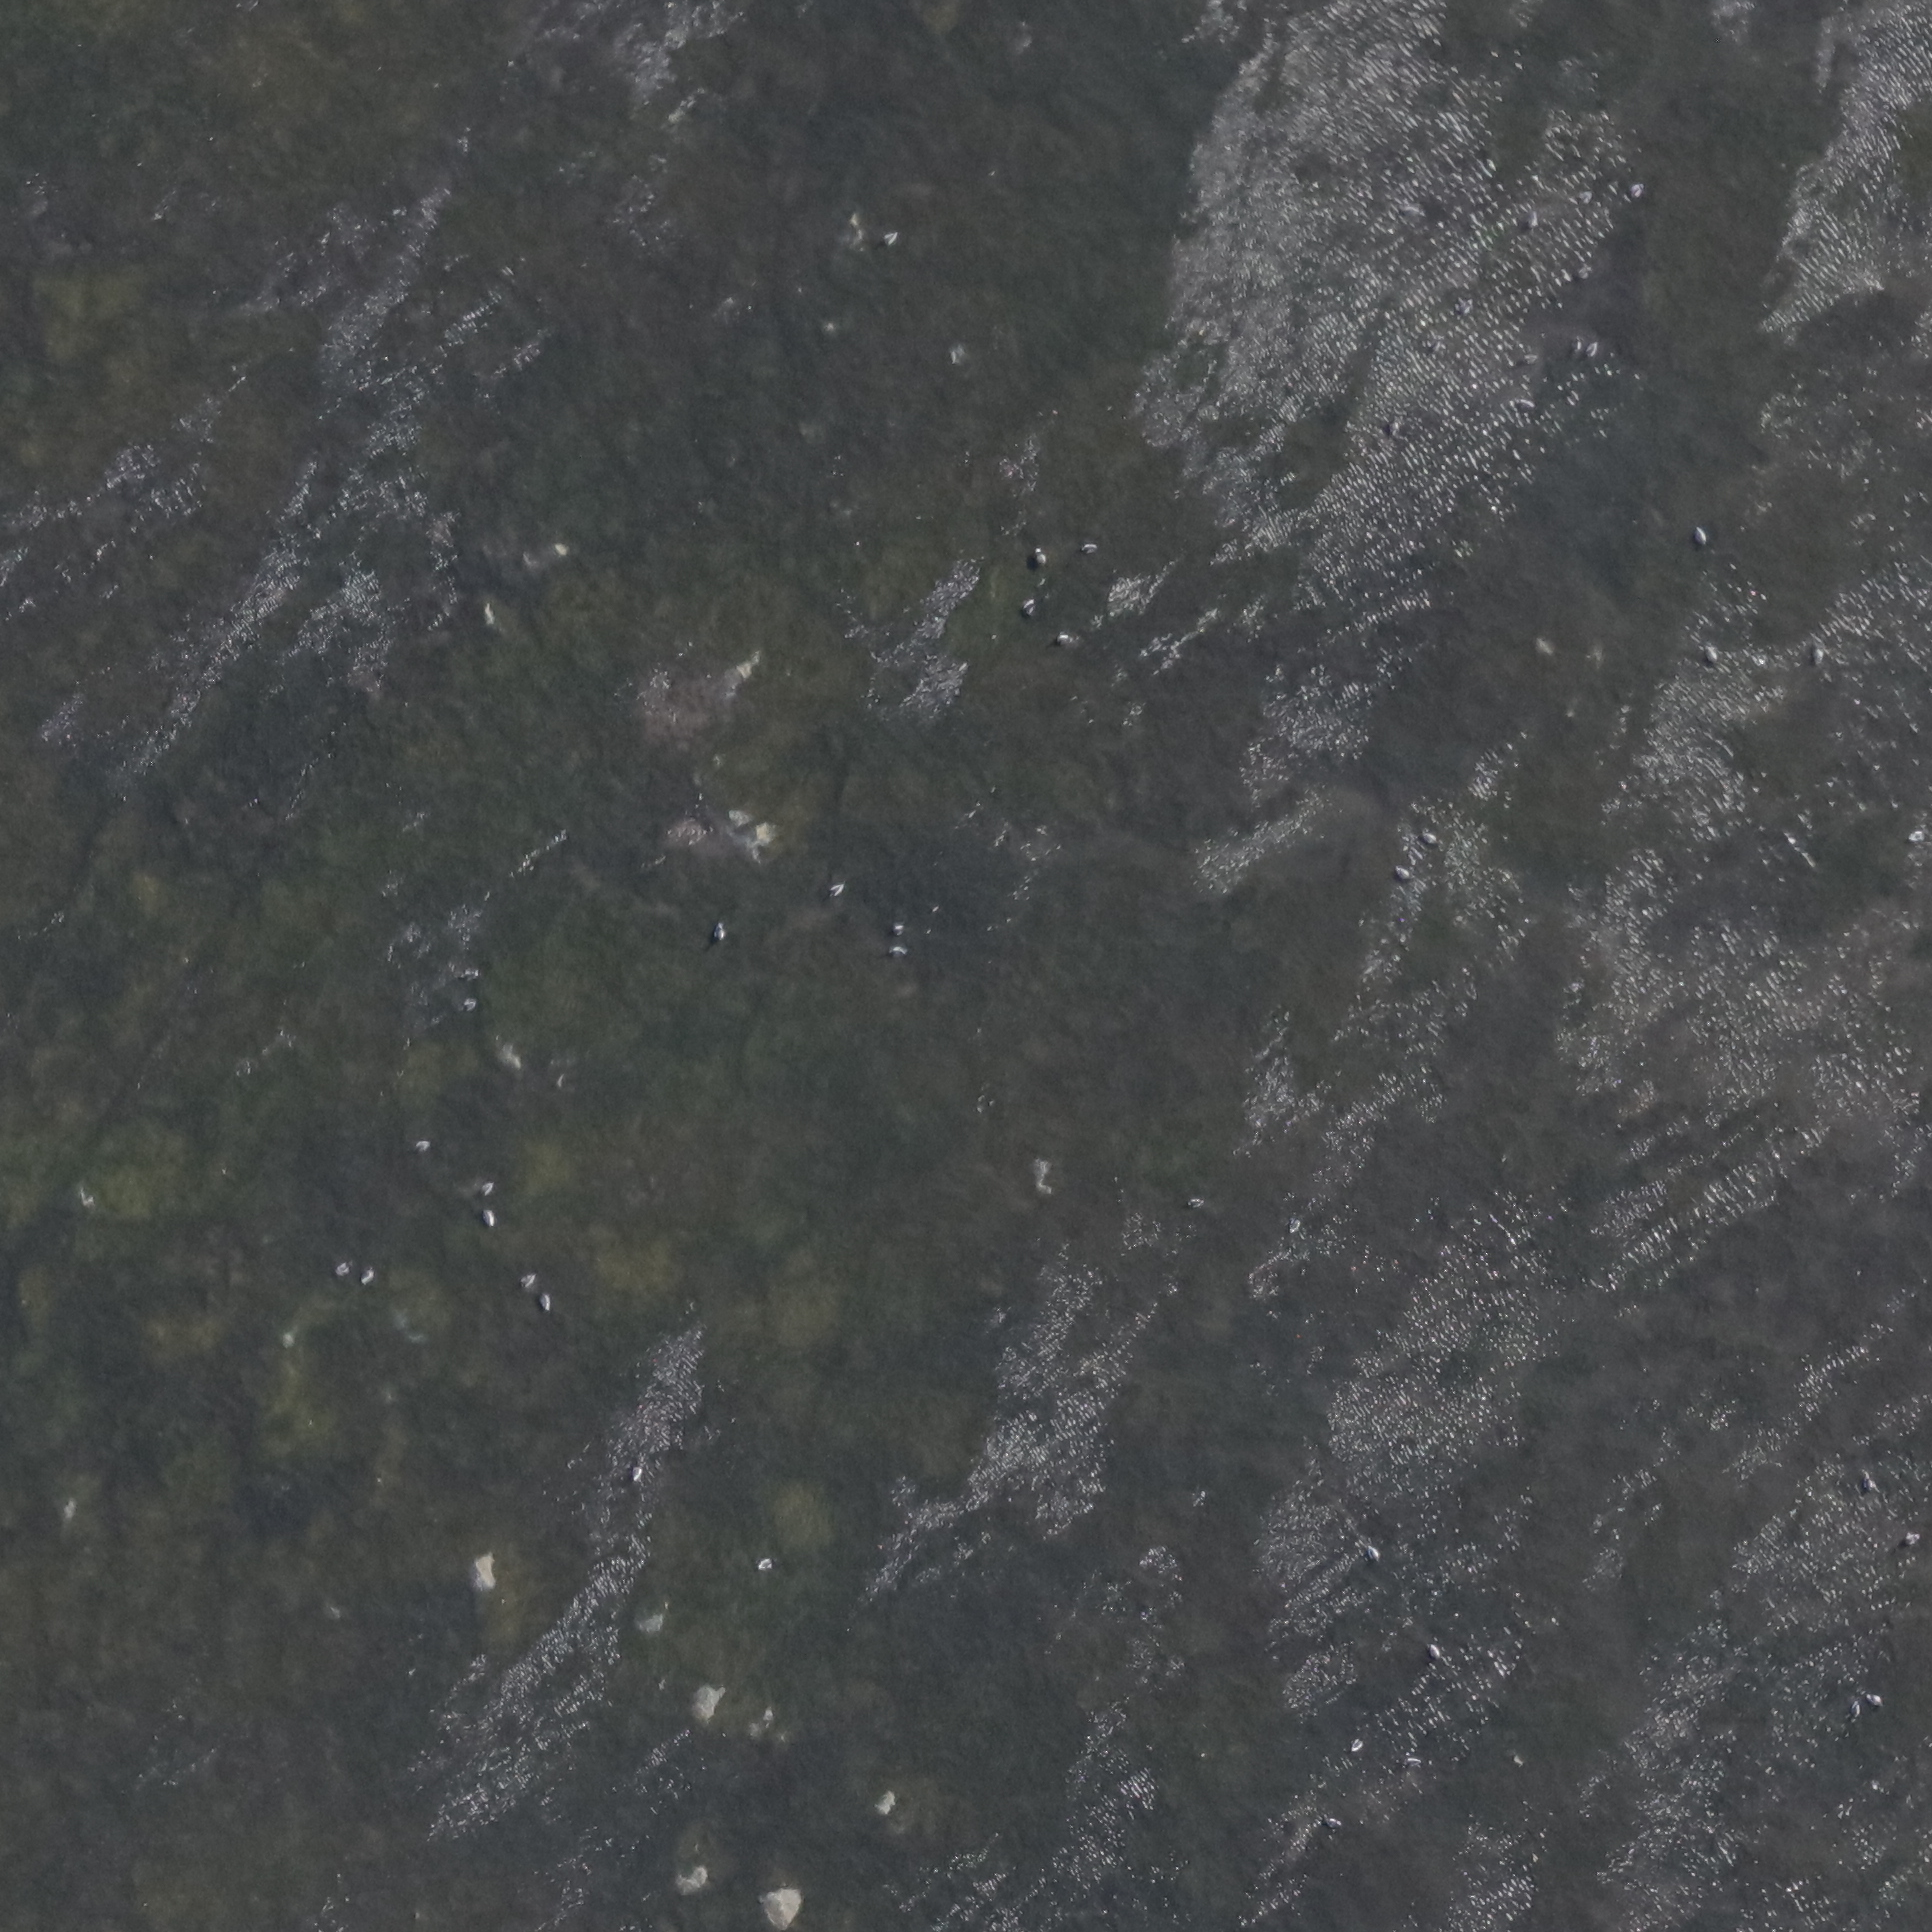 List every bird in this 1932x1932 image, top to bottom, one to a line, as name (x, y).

brant (1637, 186)
brant (1586, 192)
brant (1530, 216)
brant (894, 239)
brant (1588, 271)
brant (1467, 308)
brant (1579, 345)
brant (1433, 350)
brant (1597, 351)
brant (1528, 363)
brant (1574, 398)
brant (1520, 406)
brant (1392, 425)
brant (1708, 534)
brant (1093, 541)
brant (1050, 560)
brant (1029, 600)
brant (1061, 631)
brant (1711, 654)
brant (1821, 655)
brant (1927, 833)
brant (1429, 841)
brant (1404, 871)
brant (843, 894)
brant (901, 923)
brant (730, 931)
brant (901, 958)
brant (468, 976)
brant (469, 1006)
brant (418, 1142)
brant (492, 1187)
brant (1198, 1203)
brant (494, 1221)
brant (1293, 1224)
brant (342, 1265)
brant (532, 1277)
brant (366, 1278)
brant (556, 1307)
brant (642, 1469)
brant (1871, 1484)
brant (1913, 1541)
brant (1378, 1552)
brant (765, 1572)
brant (1438, 1648)
brant (1877, 1699)
brant (1853, 1714)
brant (1357, 1745)
brant (1412, 1760)
brant (1333, 1821)